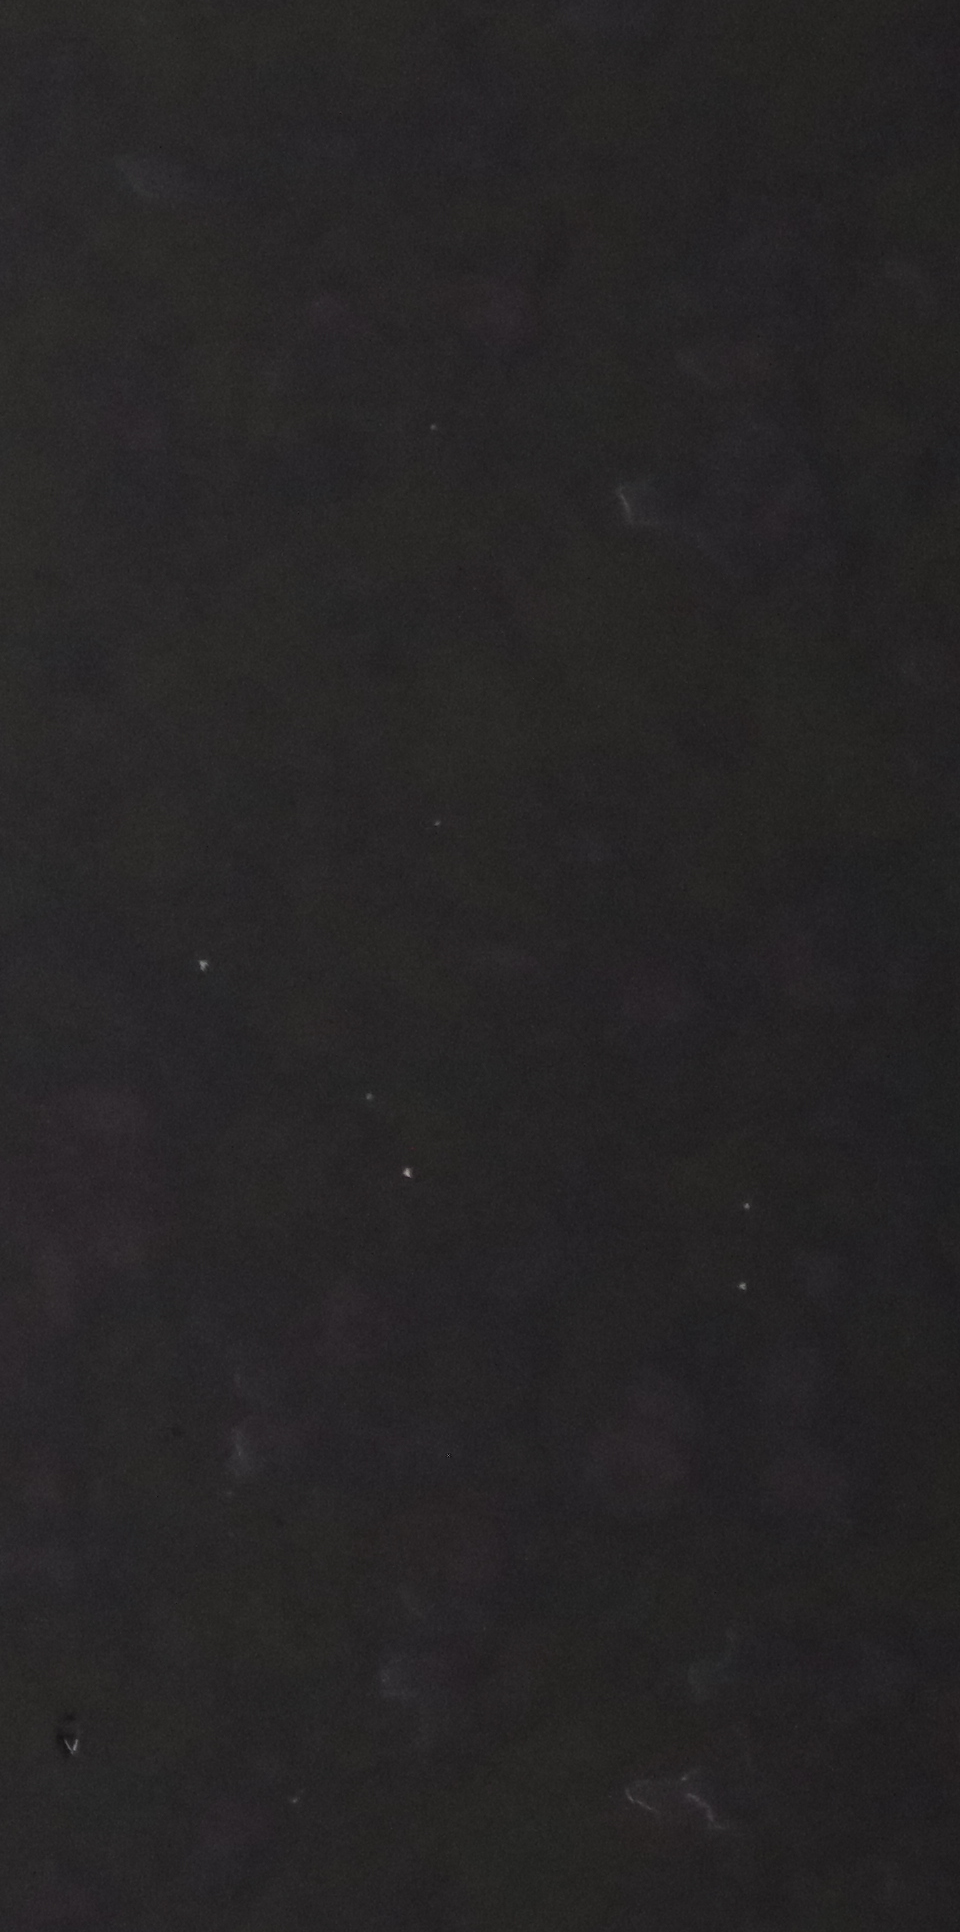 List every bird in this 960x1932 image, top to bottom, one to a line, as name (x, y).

brant (68, 1738)